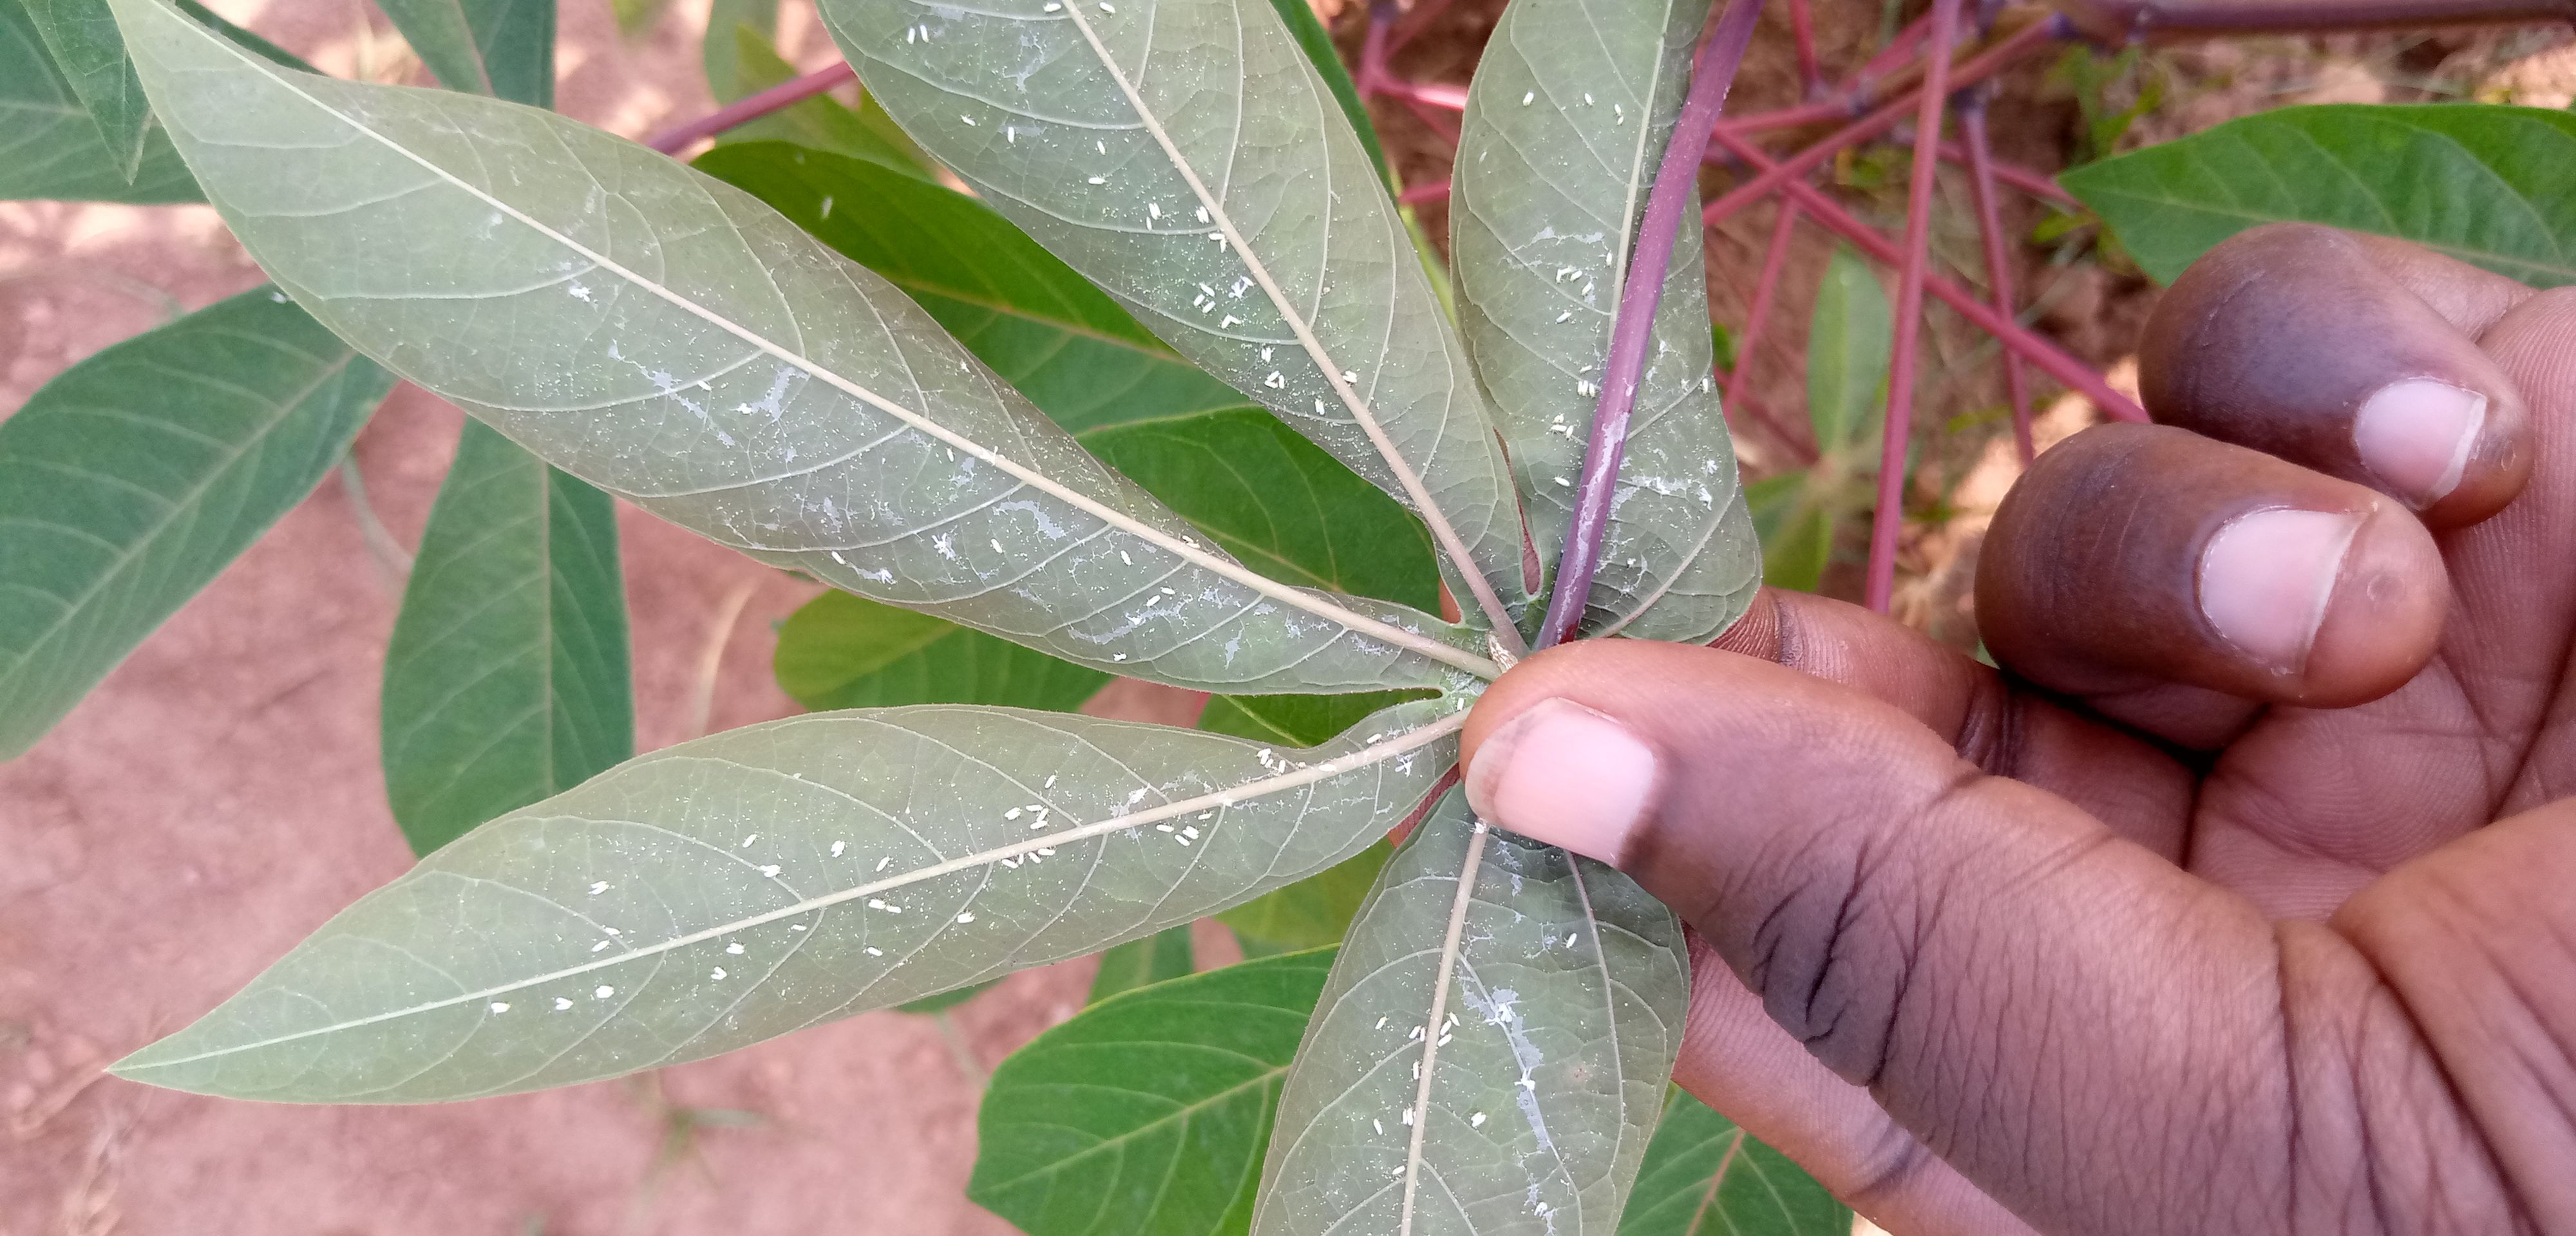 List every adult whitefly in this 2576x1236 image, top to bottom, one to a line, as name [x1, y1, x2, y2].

whitefly [1098, 1, 1117, 16]
whitefly [1042, 2, 1062, 13]
whitefly [919, 23, 932, 44]
whitefly [906, 25, 916, 45]
whitefly [1521, 89, 1533, 108]
whitefly [1583, 91, 1593, 108]
whitefly [1613, 102, 1622, 115]
whitefly [959, 113, 978, 129]
whitefly [1616, 115, 1625, 127]
whitefly [1006, 125, 1017, 147]
whitefly [1095, 138, 1109, 156]
whitefly [1087, 175, 1106, 187]
whitefly [1153, 200, 1164, 218]
whitefly [1147, 201, 1159, 221]
whitefly [1200, 206, 1211, 224]
whitefly [1195, 209, 1205, 225]
whitefly [1144, 216, 1155, 232]
whitefly [1206, 231, 1226, 241]
whitefly [1220, 239, 1229, 255]
whitefly [1604, 250, 1615, 269]
whitefly [1555, 265, 1573, 286]
whitefly [1569, 269, 1583, 281]
whitefly [1240, 274, 1255, 288]
whitefly [1579, 279, 1594, 298]
whitefly [1227, 281, 1248, 299]
whitefly [1198, 281, 1216, 298]
whitefly [567, 283, 591, 305]
whitefly [1193, 293, 1206, 308]
whitefly [1202, 300, 1217, 316]
whitefly [1553, 310, 1573, 324]
whitefly [1221, 314, 1231, 331]
whitefly [1231, 315, 1241, 326]
whitefly [1578, 362, 1593, 375]
whitefly [1344, 369, 1359, 377]
whitefly [1267, 370, 1282, 380]
whitefly [1278, 375, 1287, 391]
whitefly [1341, 375, 1358, 384]
whitefly [1700, 375, 1710, 396]
whitefly [696, 379, 713, 393]
whitefly [1262, 379, 1278, 390]
whitefly [1577, 379, 1583, 395]
whitefly [1582, 380, 1589, 397]
whitefly [1589, 381, 1597, 398]
whitefly [1314, 395, 1320, 413]
whitefly [1320, 398, 1327, 417]
whitefly [734, 400, 754, 417]
whitefly [1551, 413, 1566, 424]
whitefly [1548, 423, 1567, 433]
whitefly [1566, 424, 1575, 440]
whitefly [945, 445, 956, 464]
whitefly [1553, 474, 1572, 489]
whitefly [1656, 474, 1669, 490]
whitefly [1696, 485, 1714, 514]
whitefly [930, 532, 951, 561]
whitefly [1180, 534, 1195, 542]
whitefly [989, 537, 1005, 555]
whitefly [1186, 541, 1201, 549]
whitefly [1119, 548, 1133, 566]
whitefly [830, 549, 846, 566]
whitefly [1625, 556, 1636, 568]
whitefly [1159, 585, 1178, 596]
whitefly [1144, 593, 1162, 607]
whitefly [1111, 651, 1130, 662]
whitefly [1455, 695, 1467, 711]
whitefly [1366, 732, 1383, 744]
whitefly [1257, 747, 1272, 758]
whitefly [1260, 756, 1267, 765]
whitefly [1392, 756, 1414, 780]
whitefly [1276, 756, 1287, 776]
whitefly [1265, 757, 1274, 769]
whitefly [1295, 760, 1309, 771]
whitefly [1318, 762, 1338, 774]
whitefly [1042, 772, 1057, 790]
whitefly [1128, 785, 1150, 805]
whitefly [1024, 803, 1043, 811]
whitefly [1004, 806, 1020, 818]
whitefly [1036, 807, 1048, 821]
whitefly [1009, 810, 1021, 821]
whitefly [1196, 810, 1213, 821]
whitefly [1030, 819, 1049, 830]
whitefly [1473, 821, 1484, 836]
whitefly [1153, 822, 1175, 834]
whitefly [1186, 825, 1199, 834]
whitefly [1182, 829, 1199, 839]
whitefly [741, 832, 760, 849]
whitefly [1174, 834, 1191, 848]
whitefly [831, 839, 842, 853]
whitefly [833, 840, 846, 859]
whitefly [1037, 847, 1058, 857]
whitefly [1027, 850, 1042, 865]
whitefly [1016, 852, 1025, 865]
whitefly [873, 853, 891, 872]
whitefly [1000, 857, 1020, 870]
whitefly [757, 864, 781, 870]
whitefly [763, 870, 782, 879]
whitefly [591, 880, 609, 888]
whitefly [591, 885, 609, 897]
whitefly [867, 897, 887, 911]
whitefly [885, 904, 904, 915]
whitefly [956, 910, 977, 924]
whitefly [789, 921, 808, 933]
whitefly [604, 926, 622, 936]
whitefly [1564, 932, 1577, 949]
whitefly [592, 939, 611, 954]
whitefly [729, 941, 745, 948]
whitefly [866, 946, 885, 959]
whitefly [726, 946, 746, 955]
whitefly [713, 964, 727, 975]
whitefly [710, 973, 728, 980]
whitefly [595, 985, 616, 992]
whitefly [595, 993, 615, 1000]
whitefly [556, 996, 574, 1004]
whitefly [488, 1000, 515, 1016]
whitefly [1496, 1002, 1515, 1024]
whitefly [553, 1004, 574, 1011]
whitefly [1448, 1011, 1461, 1028]
whitefly [1374, 1013, 1388, 1033]
whitefly [1439, 1018, 1452, 1035]
whitefly [1407, 1024, 1421, 1040]
whitefly [1419, 1025, 1426, 1043]
whitefly [1437, 1033, 1453, 1049]
whitefly [1410, 1059, 1421, 1080]
whitefly [1511, 1066, 1538, 1092]
whitefly [1401, 1107, 1408, 1127]
whitefly [1407, 1107, 1414, 1127]
whitefly [1471, 1110, 1482, 1121]
whitefly [1472, 1114, 1488, 1127]
whitefly [1372, 1116, 1386, 1136]
whitefly [1389, 1161, 1408, 1177]
whitefly [1531, 1199, 1552, 1219]